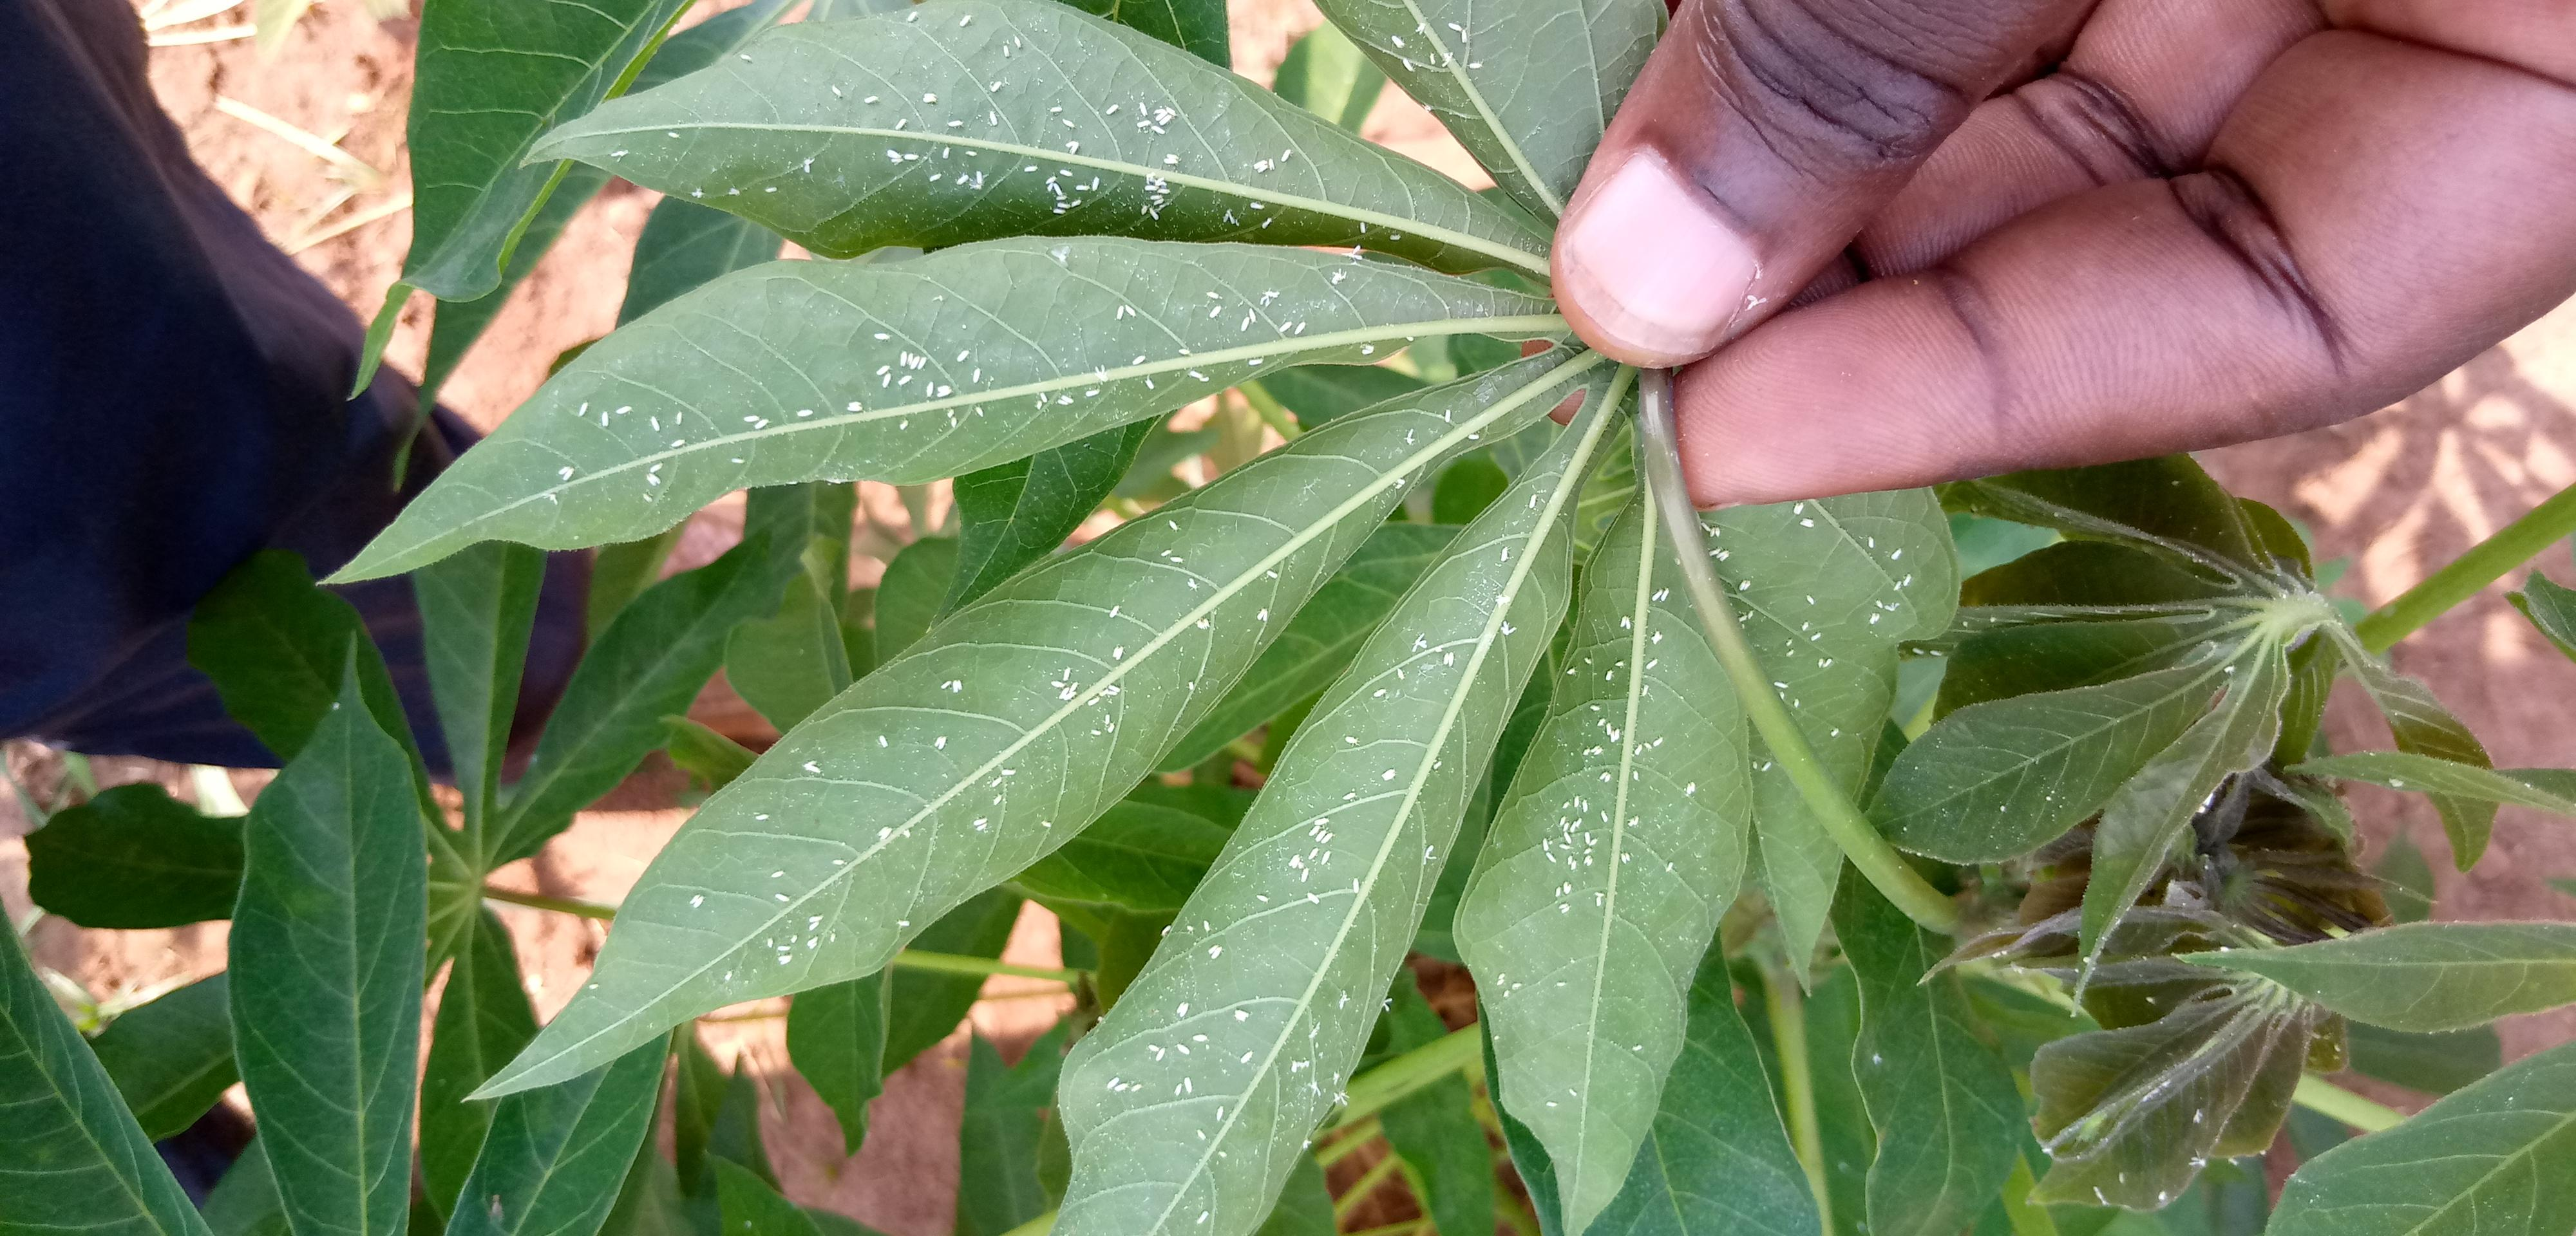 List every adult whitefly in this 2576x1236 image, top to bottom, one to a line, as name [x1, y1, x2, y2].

whitefly [905, 10, 918, 23]
whitefly [958, 13, 974, 28]
whitefly [1414, 22, 1426, 35]
whitefly [1447, 22, 1462, 32]
whitefly [1461, 29, 1468, 43]
whitefly [1013, 34, 1024, 50]
whitefly [1390, 34, 1405, 49]
whitefly [1002, 43, 1010, 58]
whitefly [1430, 51, 1436, 65]
whitefly [1442, 51, 1454, 68]
whitefly [739, 52, 755, 64]
whitefly [1402, 57, 1414, 72]
whitefly [1467, 61, 1484, 70]
whitefly [990, 79, 1003, 95]
whitefly [831, 84, 844, 99]
whitefly [923, 92, 937, 98]
whitefly [862, 93, 880, 104]
whitefly [922, 97, 936, 102]
whitefly [1138, 100, 1149, 118]
whitefly [1103, 103, 1121, 116]
whitefly [1047, 105, 1065, 114]
whitefly [1164, 106, 1177, 116]
whitefly [1153, 108, 1167, 114]
whitefly [988, 109, 999, 128]
whitefly [1156, 111, 1168, 122]
whitefly [1159, 113, 1171, 125]
whitefly [893, 116, 909, 131]
whitefly [1061, 117, 1077, 129]
whitefly [947, 118, 963, 127]
whitefly [1135, 120, 1152, 129]
whitefly [1151, 125, 1166, 135]
whitefly [665, 130, 685, 141]
whitefly [1065, 140, 1074, 148]
whitefly [1070, 141, 1079, 154]
whitefly [942, 144, 951, 160]
whitefly [609, 146, 631, 162]
whitefly [1280, 147, 1292, 164]
whitefly [886, 149, 903, 158]
whitefly [963, 149, 978, 158]
whitefly [903, 151, 920, 162]
whitefly [1166, 153, 1180, 159]
whitefly [802, 156, 818, 174]
whitefly [1267, 157, 1276, 171]
whitefly [889, 158, 904, 165]
whitefly [1163, 158, 1179, 165]
whitefly [1254, 158, 1267, 169]
whitefly [1023, 164, 1038, 174]
whitefly [1258, 164, 1268, 174]
whitefly [1057, 168, 1074, 178]
whitefly [975, 169, 985, 184]
whitefly [1145, 171, 1155, 184]
whitefly [929, 172, 943, 183]
whitefly [956, 174, 970, 187]
whitefly [1092, 175, 1101, 192]
whitefly [1045, 176, 1057, 185]
whitefly [1155, 176, 1168, 187]
whitefly [1047, 182, 1054, 191]
whitefly [1054, 182, 1064, 196]
whitefly [1074, 182, 1090, 192]
whitefly [764, 183, 779, 194]
whitefly [1144, 185, 1158, 191]
whitefly [690, 186, 706, 201]
whitefly [727, 186, 741, 197]
whitefly [1157, 188, 1171, 194]
whitefly [1056, 194, 1068, 201]
whitefly [1150, 194, 1162, 200]
whitefly [1154, 198, 1164, 206]
whitefly [1071, 198, 1083, 209]
whitefly [1248, 201, 1265, 211]
whitefly [1057, 202, 1071, 209]
whitefly [1140, 203, 1148, 216]
whitefly [1149, 206, 1159, 221]
whitefly [1053, 207, 1066, 216]
whitefly [1228, 209, 1236, 224]
whitefly [1222, 213, 1229, 223]
whitefly [1262, 216, 1273, 230]
whitefly [1358, 220, 1367, 234]
whitefly [1388, 232, 1402, 241]
whitefly [1339, 244, 1363, 263]
whitefly [1048, 245, 1072, 262]
whitefly [1328, 266, 1350, 286]
whitefly [1256, 288, 1282, 306]
whitefly [1204, 290, 1223, 301]
whitefly [1745, 290, 1770, 313]
whitefly [1124, 303, 1136, 318]
whitefly [1207, 304, 1222, 319]
whitefly [1115, 304, 1124, 321]
whitefly [1249, 307, 1256, 323]
whitefly [1241, 315, 1250, 333]
whitefly [1294, 320, 1307, 336]
whitefly [1278, 321, 1292, 333]
whitefly [872, 332, 892, 341]
whitefly [1405, 335, 1416, 344]
whitefly [1361, 342, 1375, 355]
whitefly [1177, 348, 1191, 355]
whitefly [956, 350, 970, 363]
whitefly [900, 350, 907, 368]
whitefly [908, 351, 914, 365]
whitefly [1132, 354, 1147, 366]
whitefly [911, 355, 920, 370]
whitefly [918, 356, 927, 370]
whitefly [1245, 356, 1264, 366]
whitefly [1093, 363, 1111, 383]
whitefly [875, 365, 890, 375]
whitefly [972, 366, 981, 384]
whitefly [1188, 369, 1202, 378]
whitefly [881, 371, 892, 389]
whitefly [897, 373, 913, 388]
whitefly [1200, 375, 1210, 382]
whitefly [1144, 377, 1155, 391]
whitefly [925, 380, 935, 398]
whitefly [936, 384, 951, 391]
whitefly [1083, 386, 1101, 397]
whitefly [936, 388, 954, 399]
whitefly [1039, 391, 1048, 403]
whitefly [1061, 394, 1074, 403]
whitefly [1056, 397, 1068, 406]
whitefly [1035, 399, 1043, 411]
whitefly [578, 400, 589, 417]
whitefly [848, 400, 864, 407]
whitefly [615, 404, 634, 414]
whitefly [974, 404, 986, 418]
whitefly [847, 406, 864, 413]
whitefly [947, 407, 955, 418]
whitefly [1443, 407, 1452, 425]
whitefly [796, 408, 815, 418]
whitefly [599, 409, 610, 427]
whitefly [675, 409, 685, 426]
whitefly [743, 413, 761, 422]
whitefly [650, 414, 662, 433]
whitefly [951, 416, 958, 429]
whitefly [754, 418, 770, 429]
whitefly [898, 418, 911, 431]
whitefly [1403, 427, 1417, 446]
whitefly [1466, 433, 1481, 440]
whitefly [670, 438, 687, 449]
whitefly [730, 456, 746, 465]
whitefly [650, 461, 664, 473]
whitefly [558, 466, 571, 476]
whitefly [563, 467, 575, 481]
whitefly [649, 473, 662, 485]
whitefly [646, 474, 656, 487]
whitefly [1395, 478, 1405, 485]
whitefly [543, 492, 559, 506]
whitefly [1528, 492, 1537, 509]
whitefly [1793, 501, 1799, 513]
whitefly [1797, 502, 1804, 515]
whitefly [1168, 517, 1179, 532]
whitefly [1801, 518, 1814, 523]
whitefly [1700, 521, 1710, 532]
whitefly [1799, 521, 1815, 528]
whitefly [1709, 526, 1715, 538]
whitefly [1715, 526, 1721, 538]
whitefly [1866, 534, 1877, 549]
whitefly [1499, 545, 1511, 563]
whitefly [1709, 547, 1721, 557]
whitefly [1890, 547, 1903, 561]
whitefly [1160, 548, 1173, 558]
whitefly [1716, 549, 1728, 559]
whitefly [1721, 552, 1729, 562]
whitefly [1170, 556, 1184, 564]
whitefly [1266, 569, 1279, 579]
whitefly [1902, 573, 1913, 588]
whitefly [1186, 577, 1199, 591]
whitefly [1738, 578, 1746, 590]
whitefly [1745, 579, 1752, 590]
whitefly [1893, 579, 1902, 593]
whitefly [1661, 588, 1669, 603]
whitefly [1651, 589, 1663, 601]
whitefly [1494, 592, 1512, 606]
whitefly [1805, 594, 1815, 605]
whitefly [1875, 598, 1884, 610]
whitefly [1884, 601, 1901, 612]
whitefly [1108, 603, 1121, 621]
whitefly [1255, 606, 1269, 623]
whitefly [1747, 609, 1755, 621]
whitefly [1869, 610, 1875, 628]
whitefly [1875, 613, 1880, 623]
whitefly [1620, 613, 1626, 628]
whitefly [1738, 613, 1747, 624]
whitefly [1626, 615, 1633, 630]
whitefly [1989, 616, 1997, 624]
whitefly [1195, 618, 1212, 631]
whitefly [1801, 619, 1809, 631]
whitefly [1500, 619, 1517, 636]
whitefly [1962, 619, 1968, 628]
whitefly [1649, 628, 1665, 646]
whitefly [1810, 631, 1822, 641]
whitefly [1412, 632, 1428, 653]
whitefly [1786, 638, 1793, 648]
whitefly [1112, 644, 1119, 660]
whitefly [1116, 645, 1123, 660]
whitefly [1911, 646, 1924, 655]
whitefly [1786, 648, 1794, 657]
whitefly [1929, 648, 1943, 657]
whitefly [1443, 650, 1448, 667]
whitefly [1448, 651, 1454, 667]
whitefly [1583, 655, 1593, 665]
whitefly [1817, 657, 1824, 669]
whitefly [1824, 657, 1833, 668]
whitefly [1645, 658, 1660, 670]
whitefly [1614, 659, 1624, 668]
whitefly [2222, 663, 2236, 675]
whitefly [1061, 665, 1072, 681]
whitefly [1565, 665, 1577, 675]
whitefly [1396, 666, 1405, 680]
whitefly [1604, 668, 1613, 682]
whitefly [956, 677, 965, 693]
whitefly [952, 678, 958, 693]
whitefly [1049, 679, 1065, 688]
whitefly [1188, 679, 1196, 691]
whitefly [940, 680, 952, 689]
whitefly [1772, 680, 1790, 689]
whitefly [1070, 680, 1079, 692]
whitefly [1641, 683, 1649, 698]
whitefly [1108, 684, 1121, 692]
whitefly [1059, 686, 1070, 699]
whitefly [1370, 687, 1388, 698]
whitefly [1099, 688, 1109, 697]
whitefly [1106, 690, 1117, 696]
whitefly [1778, 690, 1787, 702]
whitefly [1065, 691, 1077, 702]
whitefly [1088, 696, 1100, 707]
whitefly [1793, 697, 1799, 709]
whitefly [1589, 703, 1602, 712]
whitefly [1104, 713, 1111, 726]
whitefly [1596, 716, 1606, 727]
whitefly [1108, 722, 1115, 733]
whitefly [1606, 722, 1611, 735]
whitefly [1829, 726, 1841, 738]
whitefly [1089, 727, 1103, 737]
whitefly [1615, 728, 1621, 740]
whitefly [1610, 729, 1615, 742]
whitefly [878, 733, 889, 749]
whitefly [938, 735, 947, 750]
whitefly [1343, 735, 1360, 747]
whitefly [934, 735, 943, 747]
whitefly [1643, 742, 1653, 751]
whitefly [1633, 744, 1642, 756]
whitefly [1591, 744, 1600, 753]
whitefly [1582, 746, 1591, 756]
whitefly [1594, 747, 1603, 756]
whitefly [802, 758, 818, 767]
whitefly [1750, 758, 1757, 770]
whitefly [1433, 759, 1443, 771]
whitefly [1760, 759, 1772, 774]
whitefly [806, 765, 821, 774]
whitefly [1000, 767, 1017, 776]
whitefly [1381, 768, 1395, 778]
whitefly [1633, 769, 1640, 781]
whitefly [1599, 770, 1609, 782]
whitefly [1385, 772, 1396, 782]
whitefly [1604, 772, 1611, 783]
whitefly [991, 774, 1003, 788]
whitefly [2387, 776, 2405, 788]
whitefly [1690, 780, 1696, 794]
whitefly [1686, 782, 1690, 794]
whitefly [2523, 782, 2531, 789]
whitefly [1341, 789, 1357, 802]
whitefly [2202, 791, 2213, 805]
whitefly [993, 792, 1002, 806]
whitefly [1573, 794, 1580, 808]
whitefly [1582, 798, 1589, 813]
whitefly [1562, 800, 1570, 809]
whitefly [2198, 805, 2206, 813]
whitefly [1600, 809, 1609, 823]
whitefly [754, 812, 772, 821]
whitefly [1634, 814, 1640, 826]
whitefly [1559, 815, 1566, 827]
whitefly [973, 817, 987, 825]
whitefly [1314, 817, 1331, 826]
whitefly [1577, 817, 1582, 828]
whitefly [1627, 818, 1635, 828]
whitefly [1041, 819, 1053, 829]
whitefly [1570, 819, 1576, 832]
whitefly [1564, 821, 1569, 832]
whitefly [976, 822, 987, 832]
whitefly [1308, 825, 1321, 837]
whitefly [878, 825, 888, 836]
whitefly [881, 827, 892, 841]
whitefly [1315, 828, 1327, 841]
whitefly [902, 829, 912, 838]
whitefly [1564, 831, 1573, 844]
whitefly [1584, 831, 1591, 845]
whitefly [1321, 832, 1333, 845]
whitefly [1542, 837, 1549, 851]
whitefly [1589, 837, 1598, 846]
whitefly [1558, 843, 1572, 850]
whitefly [1423, 844, 1439, 866]
whitefly [1307, 846, 1318, 861]
whitefly [1584, 847, 1591, 854]
whitefly [1321, 848, 1332, 865]
whitefly [1546, 851, 1557, 863]
whitefly [1625, 851, 1633, 863]
whitefly [1621, 852, 1626, 865]
whitefly [1288, 853, 1300, 866]
whitefly [1566, 854, 1572, 865]
whitefly [1583, 854, 1592, 864]
whitefly [1293, 857, 1300, 868]
whitefly [1586, 857, 1593, 866]
whitefly [830, 858, 847, 866]
whitefly [1571, 859, 1577, 871]
whitefly [1665, 861, 1674, 874]
whitefly [1301, 866, 1310, 883]
whitefly [770, 869, 785, 879]
whitefly [1352, 876, 1360, 894]
whitefly [1563, 879, 1567, 894]
whitefly [1567, 883, 1571, 894]
whitefly [1555, 885, 1560, 898]
whitefly [1593, 891, 1607, 897]
whitefly [1306, 892, 1320, 904]
whitefly [773, 892, 791, 903]
whitefly [1254, 893, 1270, 903]
whitefly [689, 894, 701, 904]
whitefly [694, 895, 705, 908]
whitefly [1596, 896, 1602, 906]
whitefly [1558, 903, 1568, 909]
whitefly [1562, 906, 1569, 913]
whitefly [809, 914, 824, 922]
whitefly [896, 918, 911, 928]
whitefly [1203, 919, 1212, 932]
whitefly [809, 921, 820, 932]
whitefly [1184, 923, 1194, 933]
whitefly [1160, 924, 1172, 937]
whitefly [829, 932, 837, 944]
whitefly [790, 933, 799, 943]
whitefly [807, 935, 819, 946]
whitefly [766, 936, 774, 949]
whitefly [810, 941, 818, 951]
whitefly [1207, 944, 1218, 954]
whitefly [775, 944, 792, 951]
whitefly [2219, 944, 2231, 954]
whitefly [1211, 946, 1223, 959]
whitefly [777, 953, 793, 965]
whitefly [2081, 955, 2090, 964]
whitefly [723, 969, 735, 981]
whitefly [1497, 972, 1508, 979]
whitefly [1497, 978, 1504, 987]
whitefly [1555, 979, 1567, 989]
whitefly [587, 982, 600, 991]
whitefly [1511, 982, 1522, 989]
whitefly [1338, 988, 1350, 1009]
whitefly [1502, 988, 1510, 998]
whitefly [2143, 995, 2156, 1007]
whitefly [1381, 997, 1393, 1012]
whitefly [1177, 1001, 1184, 1013]
whitefly [1180, 1002, 1189, 1016]
whitefly [1235, 1009, 1249, 1018]
whitefly [1234, 1013, 1245, 1022]
whitefly [1191, 1033, 1209, 1042]
whitefly [1174, 1042, 1192, 1056]
whitefly [1146, 1043, 1159, 1052]
whitefly [1631, 1043, 1644, 1053]
whitefly [1155, 1046, 1166, 1062]
whitefly [1240, 1050, 1254, 1063]
whitefly [1871, 1052, 1884, 1067]
whitefly [1289, 1058, 1298, 1073]
whitefly [1297, 1059, 1311, 1068]
whitefly [1332, 1071, 1341, 1086]
whitefly [1182, 1076, 1193, 1095]
whitefly [1106, 1076, 1120, 1090]
whitefly [1309, 1079, 1322, 1098]
whitefly [1173, 1081, 1183, 1096]
whitefly [1115, 1082, 1129, 1093]
whitefly [1132, 1082, 1143, 1091]
whitefly [1568, 1087, 1578, 1097]
whitefly [1338, 1089, 1351, 1106]
whitefly [1544, 1100, 1558, 1108]
whitefly [1215, 1104, 1226, 1121]
whitefly [2192, 1107, 2206, 1125]
whitefly [1195, 1127, 1207, 1141]
whitefly [1301, 1138, 1312, 1150]
whitefly [1217, 1148, 1229, 1159]
whitefly [2188, 1154, 2207, 1170]
whitefly [2226, 1156, 2239, 1167]
whitefly [2116, 1170, 2126, 1184]
whitefly [2155, 1188, 2170, 1203]
whitefly [1195, 1208, 1211, 1226]